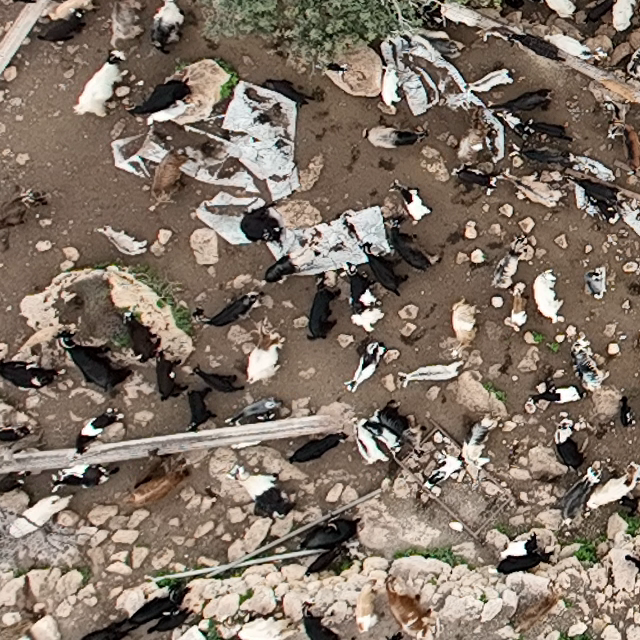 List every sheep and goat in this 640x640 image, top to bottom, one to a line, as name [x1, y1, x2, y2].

goat [50, 0, 97, 20]
goat [113, 0, 145, 48]
goat [150, 0, 184, 55]
goat [498, 0, 524, 10]
goat [527, 0, 575, 17]
goat [582, 0, 617, 23]
goat [612, 0, 639, 33]
goat [441, 1, 502, 28]
goat [38, 9, 86, 43]
goat [476, 22, 525, 45]
goat [627, 25, 639, 77]
goat [543, 31, 608, 62]
goat [510, 33, 564, 61]
goat [427, 37, 466, 56]
goat [73, 49, 127, 116]
goat [317, 49, 349, 76]
goat [382, 62, 402, 104]
goat [465, 68, 511, 93]
goat [125, 76, 191, 114]
goat [599, 77, 637, 103]
goat [266, 78, 310, 107]
goat [489, 88, 553, 111]
goat [603, 96, 630, 138]
goat [147, 99, 195, 127]
goat [456, 106, 486, 164]
goat [497, 111, 534, 138]
goat [525, 119, 573, 141]
goat [362, 122, 427, 150]
goat [622, 124, 639, 176]
goat [510, 144, 570, 163]
goat [150, 149, 188, 203]
goat [569, 154, 615, 183]
goat [456, 166, 497, 188]
goat [498, 169, 563, 208]
goat [578, 178, 627, 202]
goat [389, 179, 433, 221]
goat [0, 191, 34, 229]
goat [589, 197, 619, 224]
goat [240, 206, 284, 243]
goat [383, 221, 444, 270]
goat [95, 225, 148, 255]
goat [491, 236, 526, 290]
goat [361, 242, 410, 297]
goat [265, 246, 318, 284]
goat [345, 263, 369, 314]
goat [534, 270, 563, 322]
goat [584, 271, 606, 300]
goat [305, 272, 343, 340]
goat [511, 282, 528, 324]
goat [191, 290, 262, 328]
goat [448, 301, 480, 360]
goat [124, 313, 161, 361]
goat [248, 319, 281, 383]
goat [55, 330, 133, 388]
goat [345, 341, 385, 392]
goat [573, 341, 604, 392]
goat [156, 351, 189, 400]
goat [3, 358, 68, 389]
goat [400, 360, 463, 388]
goat [193, 364, 246, 393]
goat [531, 383, 582, 405]
goat [184, 387, 215, 431]
goat [226, 397, 282, 426]
goat [618, 397, 635, 428]
goat [376, 402, 423, 455]
goat [76, 407, 124, 455]
goat [462, 415, 501, 470]
goat [352, 418, 389, 463]
goat [553, 419, 589, 466]
goat [363, 421, 402, 453]
goat [2, 425, 32, 442]
goat [288, 431, 349, 462]
goat [422, 452, 461, 491]
goat [126, 454, 193, 505]
goat [587, 463, 639, 509]
goat [50, 465, 121, 493]
goat [559, 466, 601, 526]
goat [1, 471, 30, 494]
goat [236, 477, 296, 519]
goat [8, 493, 75, 538]
goat [301, 517, 361, 551]
goat [499, 534, 536, 561]
goat [306, 542, 359, 577]
goat [497, 549, 556, 574]
goat [625, 555, 639, 578]
goat [384, 575, 432, 638]
goat [121, 580, 189, 629]
goat [354, 580, 377, 633]
goat [511, 590, 561, 633]
goat [301, 602, 340, 639]
goat [147, 609, 193, 634]
goat [233, 616, 299, 639]
goat [80, 619, 139, 639]